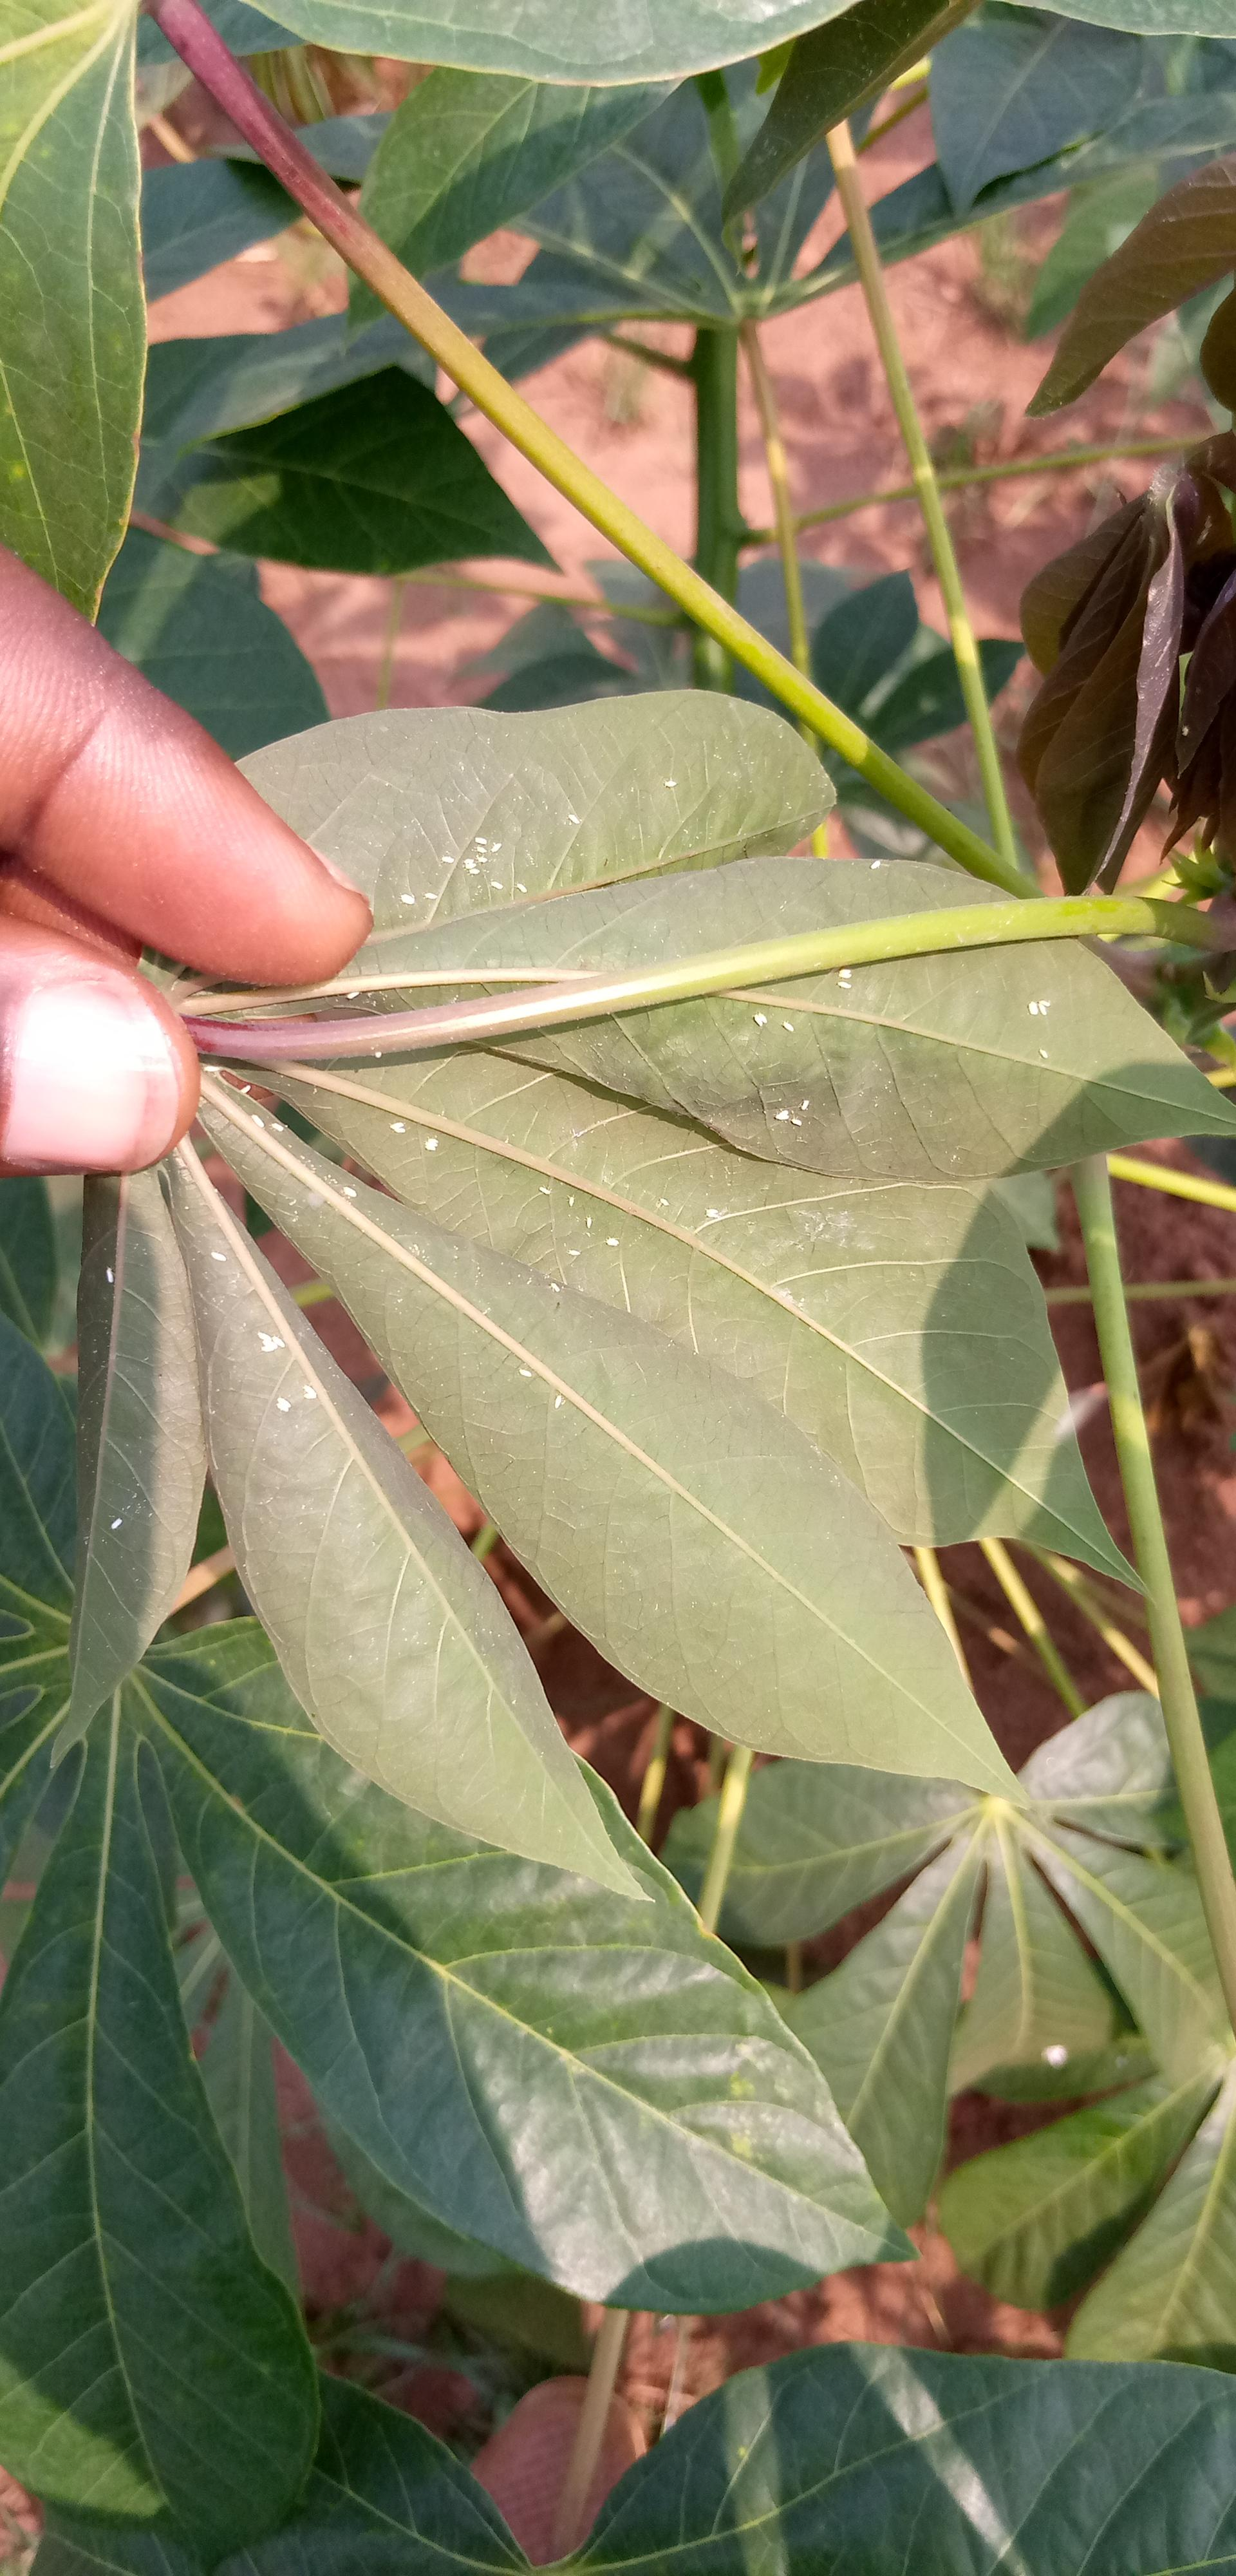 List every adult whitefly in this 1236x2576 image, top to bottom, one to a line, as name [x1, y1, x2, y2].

whitefly [662, 779, 678, 789]
whitefly [566, 813, 581, 825]
whitefly [474, 835, 488, 846]
whitefly [490, 841, 503, 853]
whitefly [474, 845, 488, 854]
whitefly [440, 854, 455, 865]
whitefly [476, 855, 489, 864]
whitefly [463, 857, 476, 864]
whitefly [868, 859, 882, 871]
whitefly [464, 862, 478, 869]
whitefly [467, 868, 480, 875]
whitefly [489, 880, 504, 891]
whitefly [515, 881, 529, 895]
whitefly [400, 891, 416, 906]
whitefly [422, 892, 438, 901]
whitefly [839, 967, 852, 973]
whitefly [838, 973, 853, 980]
whitefly [836, 981, 853, 990]
whitefly [345, 990, 360, 1000]
whitefly [1038, 999, 1052, 1007]
whitefly [1027, 1000, 1039, 1016]
whitefly [1038, 1002, 1048, 1016]
whitefly [758, 1012, 768, 1024]
whitefly [753, 1014, 763, 1027]
whitefly [781, 1019, 797, 1034]
whitefly [1037, 1047, 1049, 1060]
whitefly [373, 1051, 384, 1059]
whitefly [202, 1063, 221, 1075]
whitefly [239, 1083, 252, 1095]
whitefly [799, 1099, 812, 1110]
whitefly [773, 1108, 790, 1122]
whitefly [249, 1113, 265, 1130]
whitefly [790, 1117, 803, 1127]
whitefly [269, 1121, 285, 1135]
whitefly [388, 1121, 404, 1129]
whitefly [394, 1127, 406, 1134]
whitefly [426, 1137, 440, 1143]
whitefly [424, 1142, 438, 1148]
whitefly [425, 1145, 437, 1151]
whitefly [538, 1184, 553, 1196]
whitefly [342, 1186, 358, 1199]
whitefly [565, 1194, 576, 1209]
whitefly [659, 1197, 671, 1207]
whitefly [705, 1207, 720, 1214]
whitefly [705, 1212, 720, 1220]
whitefly [585, 1214, 593, 1230]
whitefly [604, 1235, 620, 1249]
whitefly [565, 1247, 581, 1257]
whitefly [210, 1250, 228, 1264]
whitefly [105, 1265, 116, 1285]
whitefly [548, 1281, 562, 1294]
whitefly [256, 1330, 272, 1341]
whitefly [272, 1335, 286, 1349]
whitefly [262, 1340, 277, 1346]
whitefly [259, 1345, 276, 1353]
whitefly [518, 1368, 534, 1379]
whitefly [303, 1384, 317, 1394]
whitefly [304, 1393, 319, 1399]
whitefly [553, 1393, 564, 1410]
whitefly [276, 1397, 292, 1408]
whitefly [276, 1402, 290, 1413]
whitefly [109, 1515, 124, 1531]
whitefly [1038, 2040, 1075, 2078]